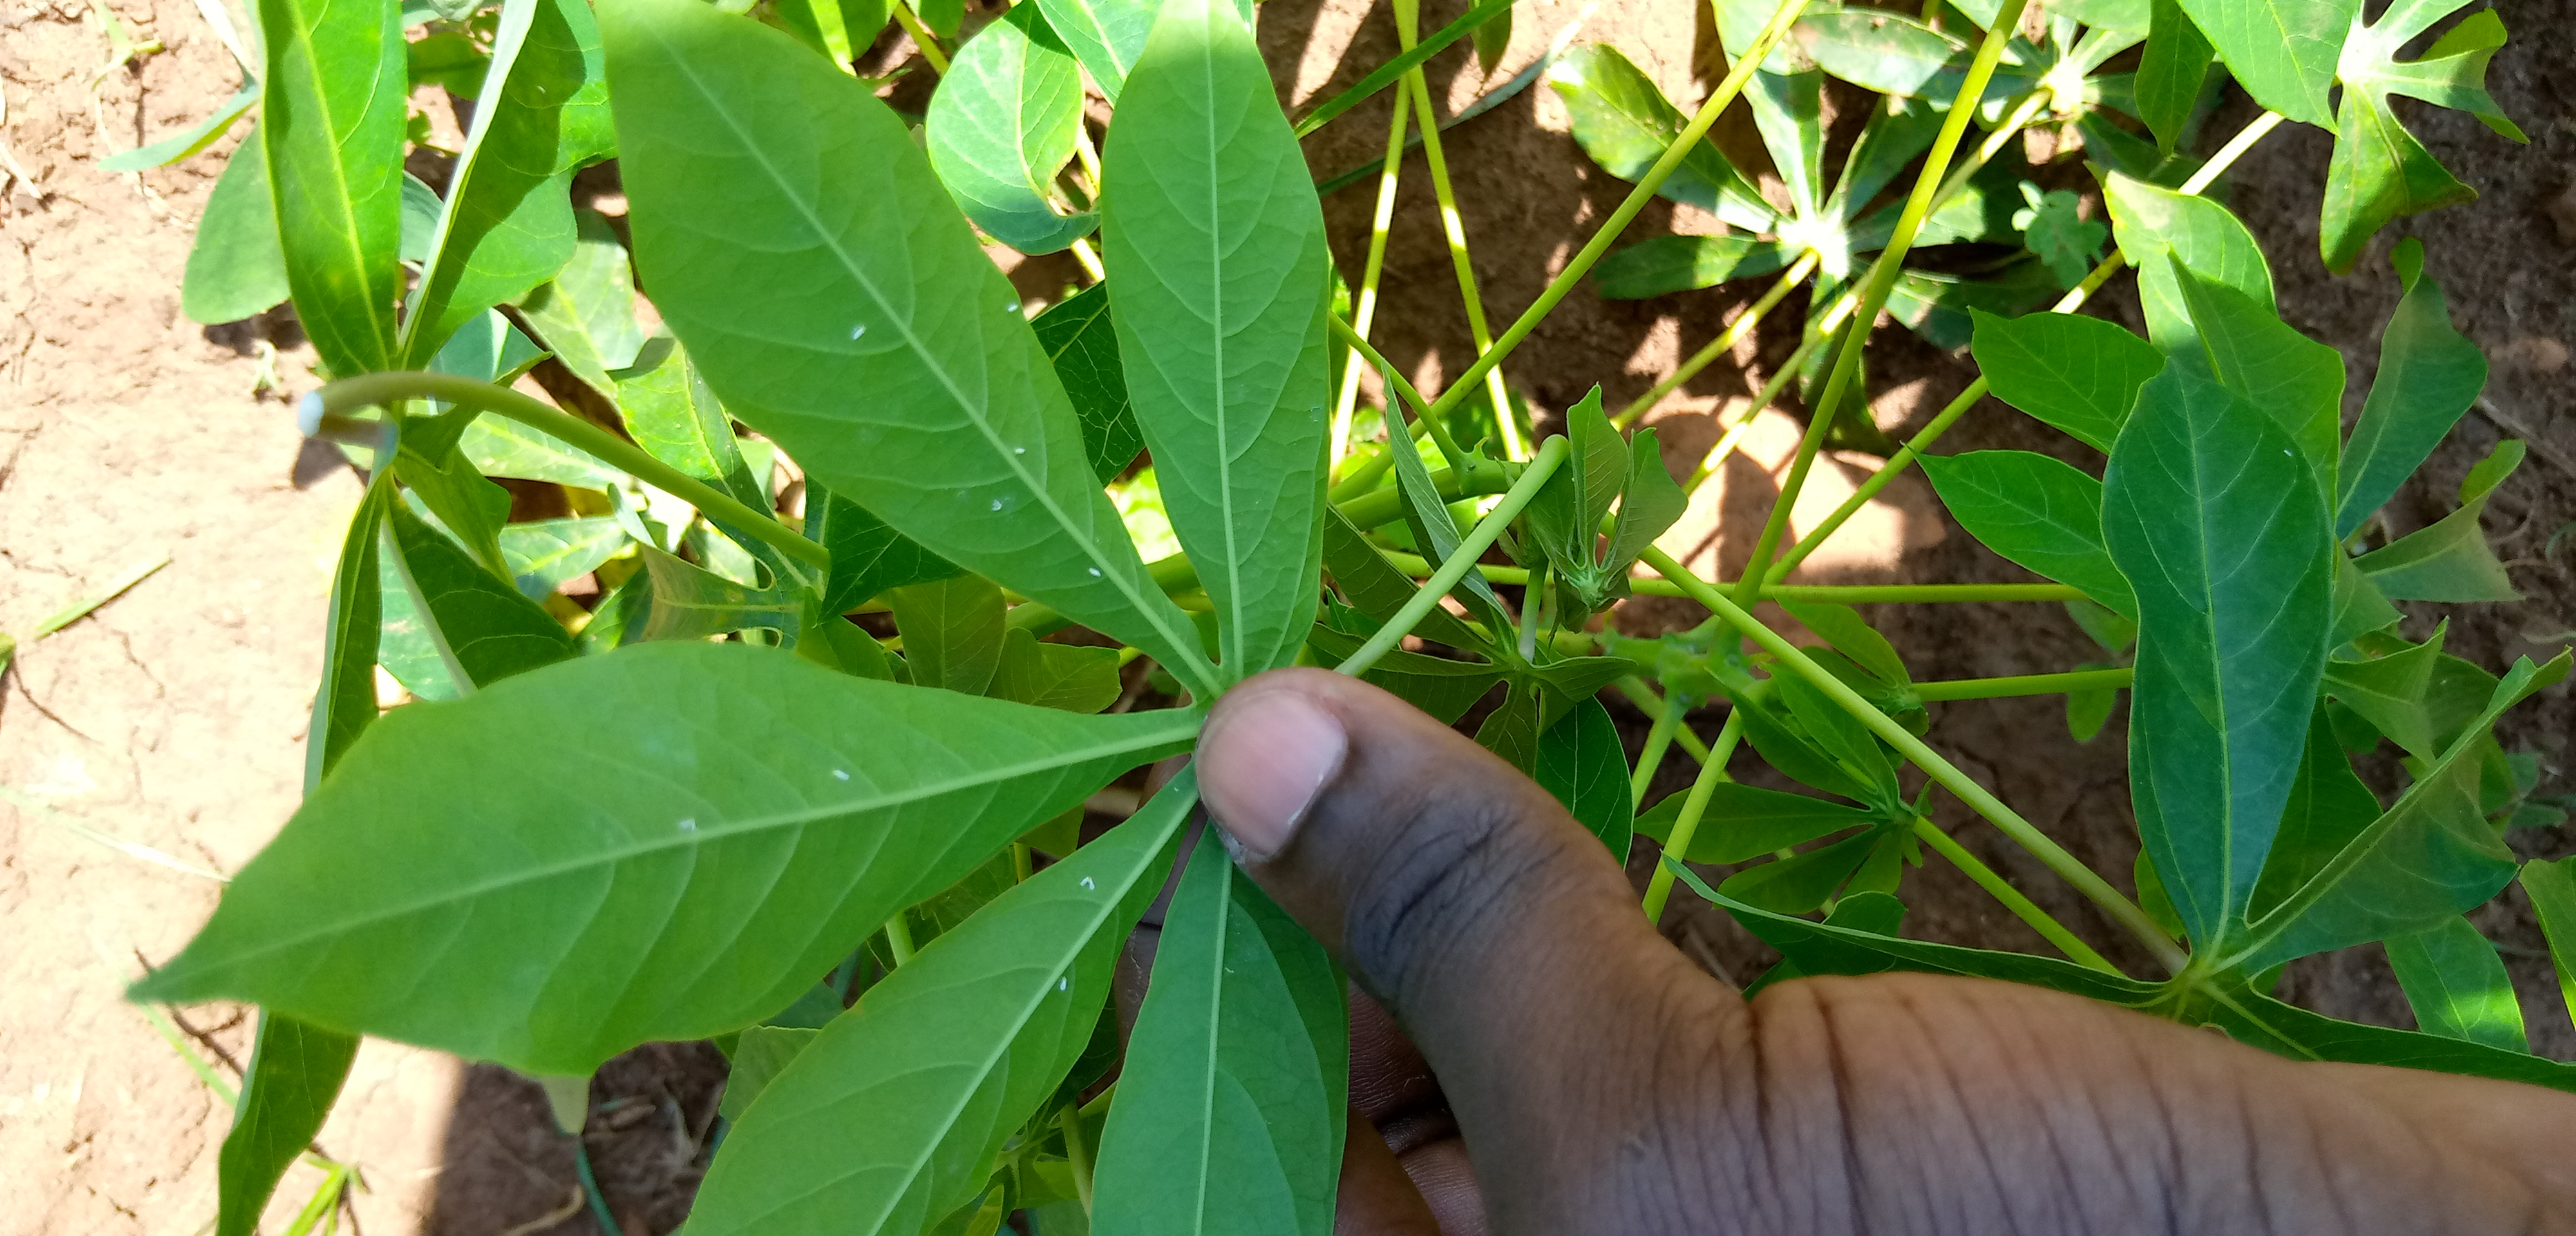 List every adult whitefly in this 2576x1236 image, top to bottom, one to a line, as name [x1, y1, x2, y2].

whitefly [1001, 299, 1024, 317]
whitefly [848, 322, 871, 345]
whitefly [1007, 442, 1030, 462]
whitefly [986, 495, 1003, 516]
whitefly [1084, 564, 1106, 584]
whitefly [826, 762, 849, 785]
whitefly [1078, 870, 1096, 898]
whitefly [1056, 970, 1067, 1002]